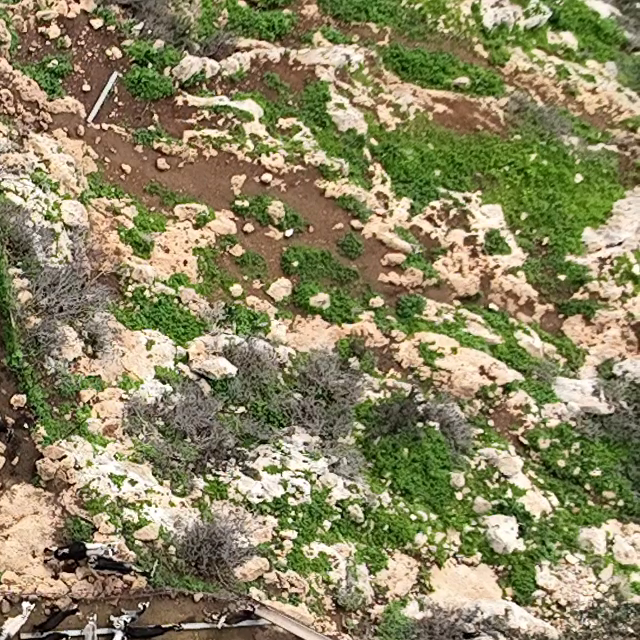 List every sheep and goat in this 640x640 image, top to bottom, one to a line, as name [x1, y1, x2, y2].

goat [0, 393, 9, 433]
goat [43, 542, 113, 561]
goat [90, 554, 153, 580]
goat [0, 600, 34, 639]
goat [110, 601, 149, 631]
goat [210, 604, 257, 628]
goat [32, 607, 80, 632]
goat [77, 613, 96, 639]
goat [103, 618, 127, 639]
goat [124, 623, 185, 639]
goat [26, 633, 70, 639]